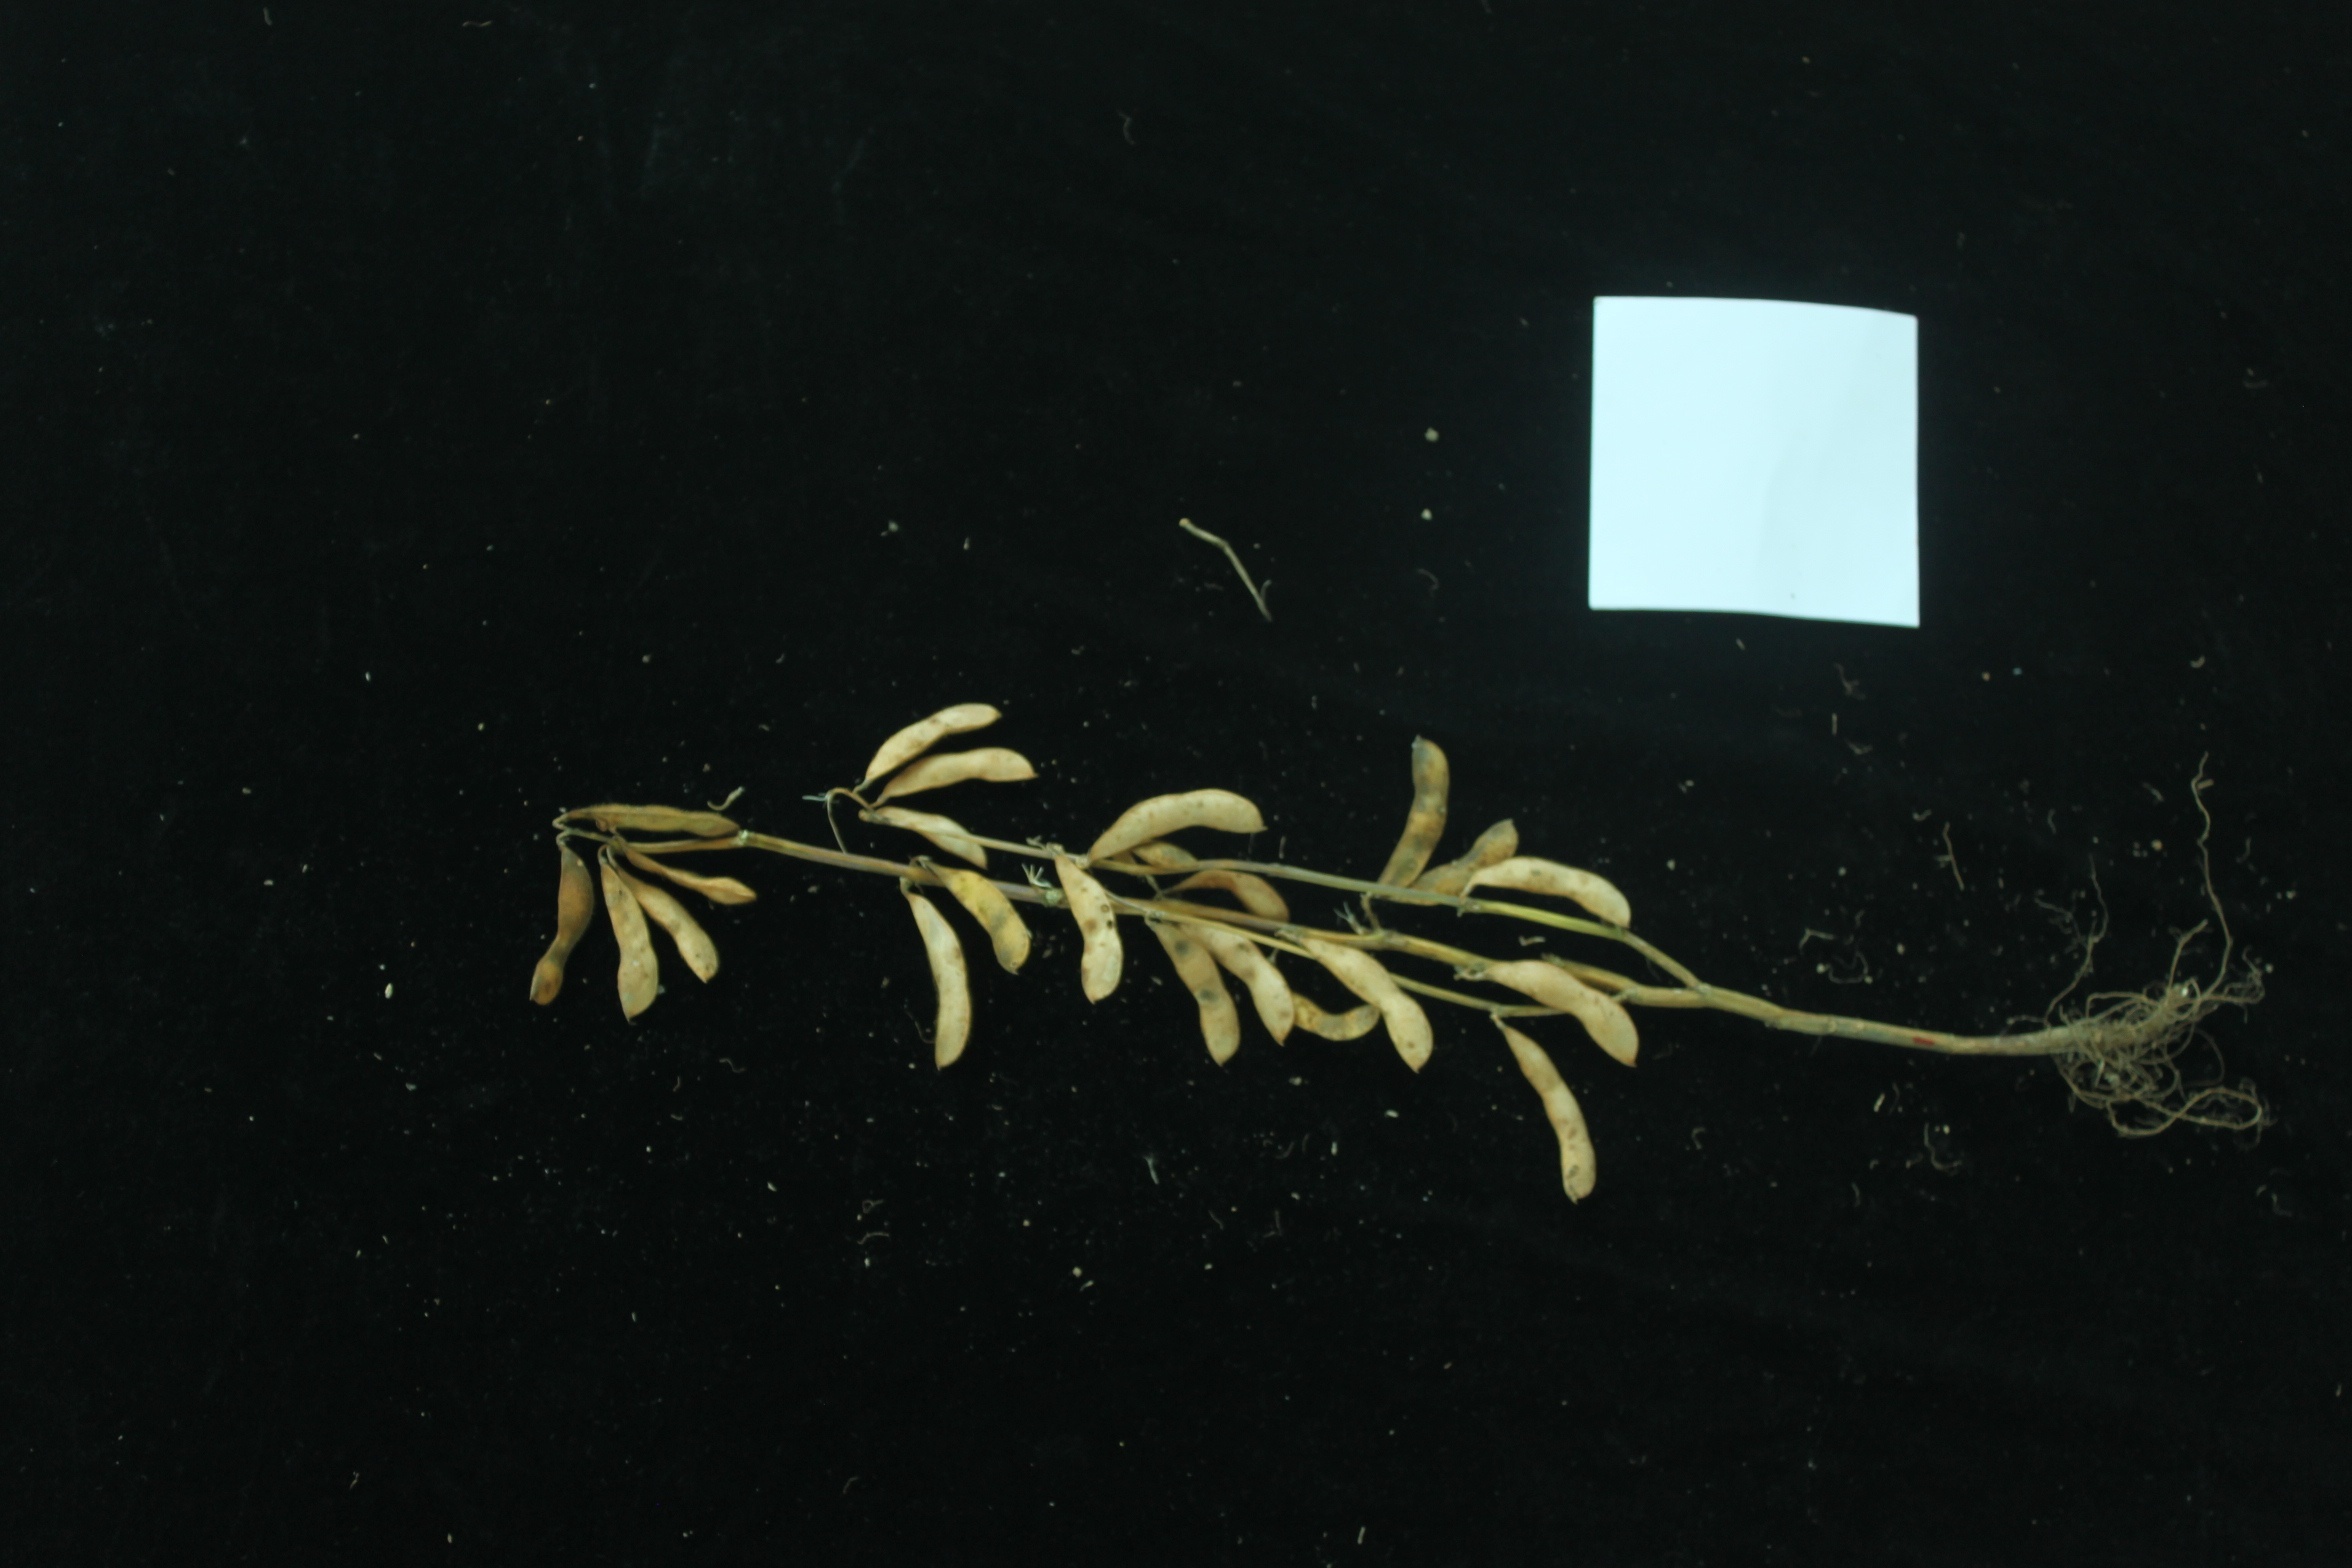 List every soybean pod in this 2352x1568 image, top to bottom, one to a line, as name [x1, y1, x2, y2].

soybean pod [853, 704, 1004, 792]
soybean pod [1378, 735, 1448, 890]
soybean pod [869, 747, 1039, 809]
soybean pod [1084, 789, 1268, 865]
soybean pod [557, 804, 740, 839]
soybean pod [856, 807, 987, 870]
soybean pod [1415, 818, 1518, 897]
soybean pod [1132, 841, 1199, 870]
soybean pod [528, 845, 596, 1006]
soybean pod [621, 848, 755, 905]
soybean pod [610, 854, 717, 986]
soybean pod [599, 855, 659, 1021]
soybean pod [1052, 856, 1123, 1006]
soybean pod [919, 857, 1029, 977]
soybean pod [1461, 857, 1630, 930]
soybean pod [1157, 870, 1291, 925]
soybean pod [903, 893, 972, 1068]
soybean pod [1144, 920, 1239, 1068]
soybean pod [1175, 925, 1294, 1048]
soybean pod [1280, 931, 1432, 1074]
soybean pod [1458, 960, 1637, 1068]
soybean pod [1291, 993, 1380, 1041]
soybean pod [1492, 1015, 1595, 1207]